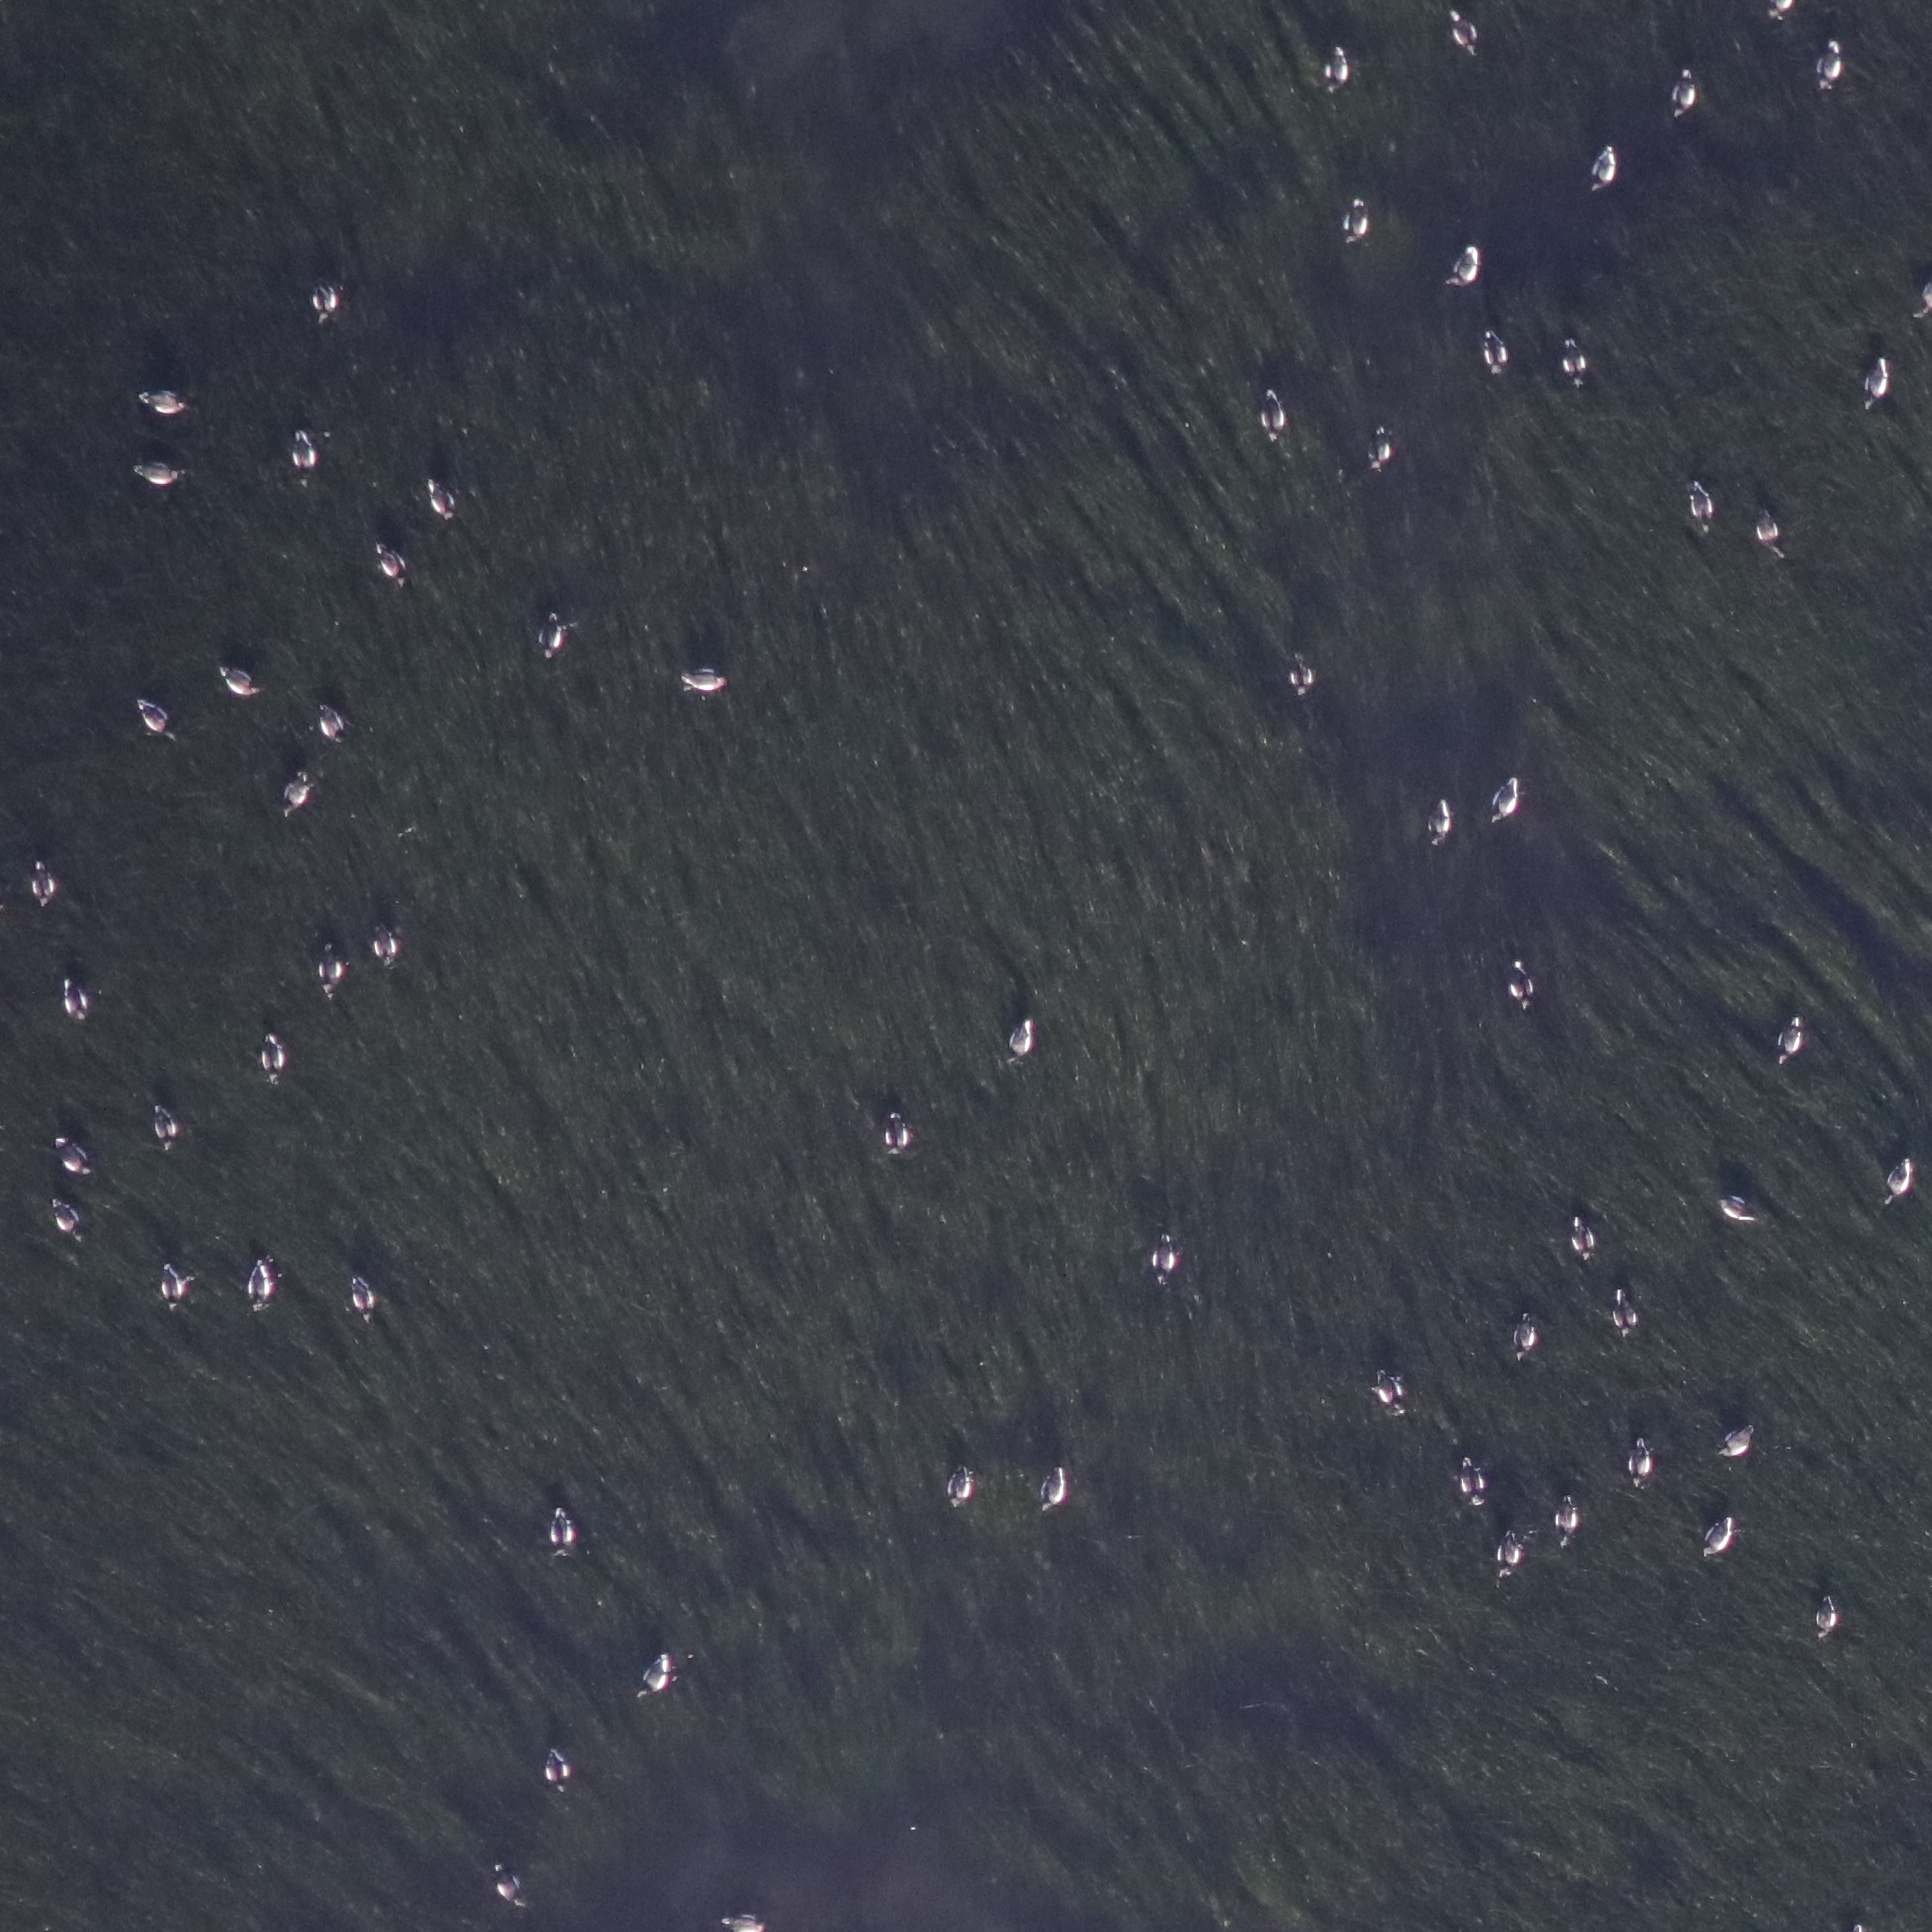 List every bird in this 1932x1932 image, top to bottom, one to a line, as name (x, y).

brant (1463, 33)
brant (1830, 67)
brant (1339, 72)
brant (1684, 94)
brant (1602, 169)
brant (1355, 222)
brant (1466, 263)
brant (326, 303)
brant (1497, 354)
brant (1575, 361)
brant (1878, 383)
brant (164, 401)
brant (1272, 416)
brant (1383, 451)
brant (304, 454)
brant (159, 474)
brant (442, 501)
brant (1702, 506)
brant (1768, 532)
brant (393, 565)
brant (552, 637)
brant (1302, 679)
brant (705, 681)
brant (241, 682)
brant (157, 719)
brant (333, 723)
brant (298, 795)
brant (1505, 802)
brant (1440, 820)
brant (40, 884)
brant (385, 946)
brant (332, 972)
brant (1522, 985)
brant (75, 1000)
brant (1020, 1040)
brant (1790, 1041)
brant (272, 1058)
brant (166, 1127)
brant (897, 1133)
brant (74, 1158)
brant (1898, 1180)
brant (1740, 1209)
brant (67, 1218)
brant (1585, 1239)
brant (1166, 1257)
brant (260, 1284)
brant (174, 1285)
brant (363, 1298)
brant (1625, 1313)
brant (1527, 1335)
brant (1389, 1393)
brant (1738, 1442)
brant (1639, 1462)
brant (1473, 1482)
brant (960, 1486)
brant (1053, 1489)
brant (1567, 1518)
brant (563, 1533)
brant (1719, 1537)
brant (1510, 1557)
brant (1827, 1618)
brant (656, 1674)
brant (555, 1769)
brant (509, 1887)
brant (746, 1926)